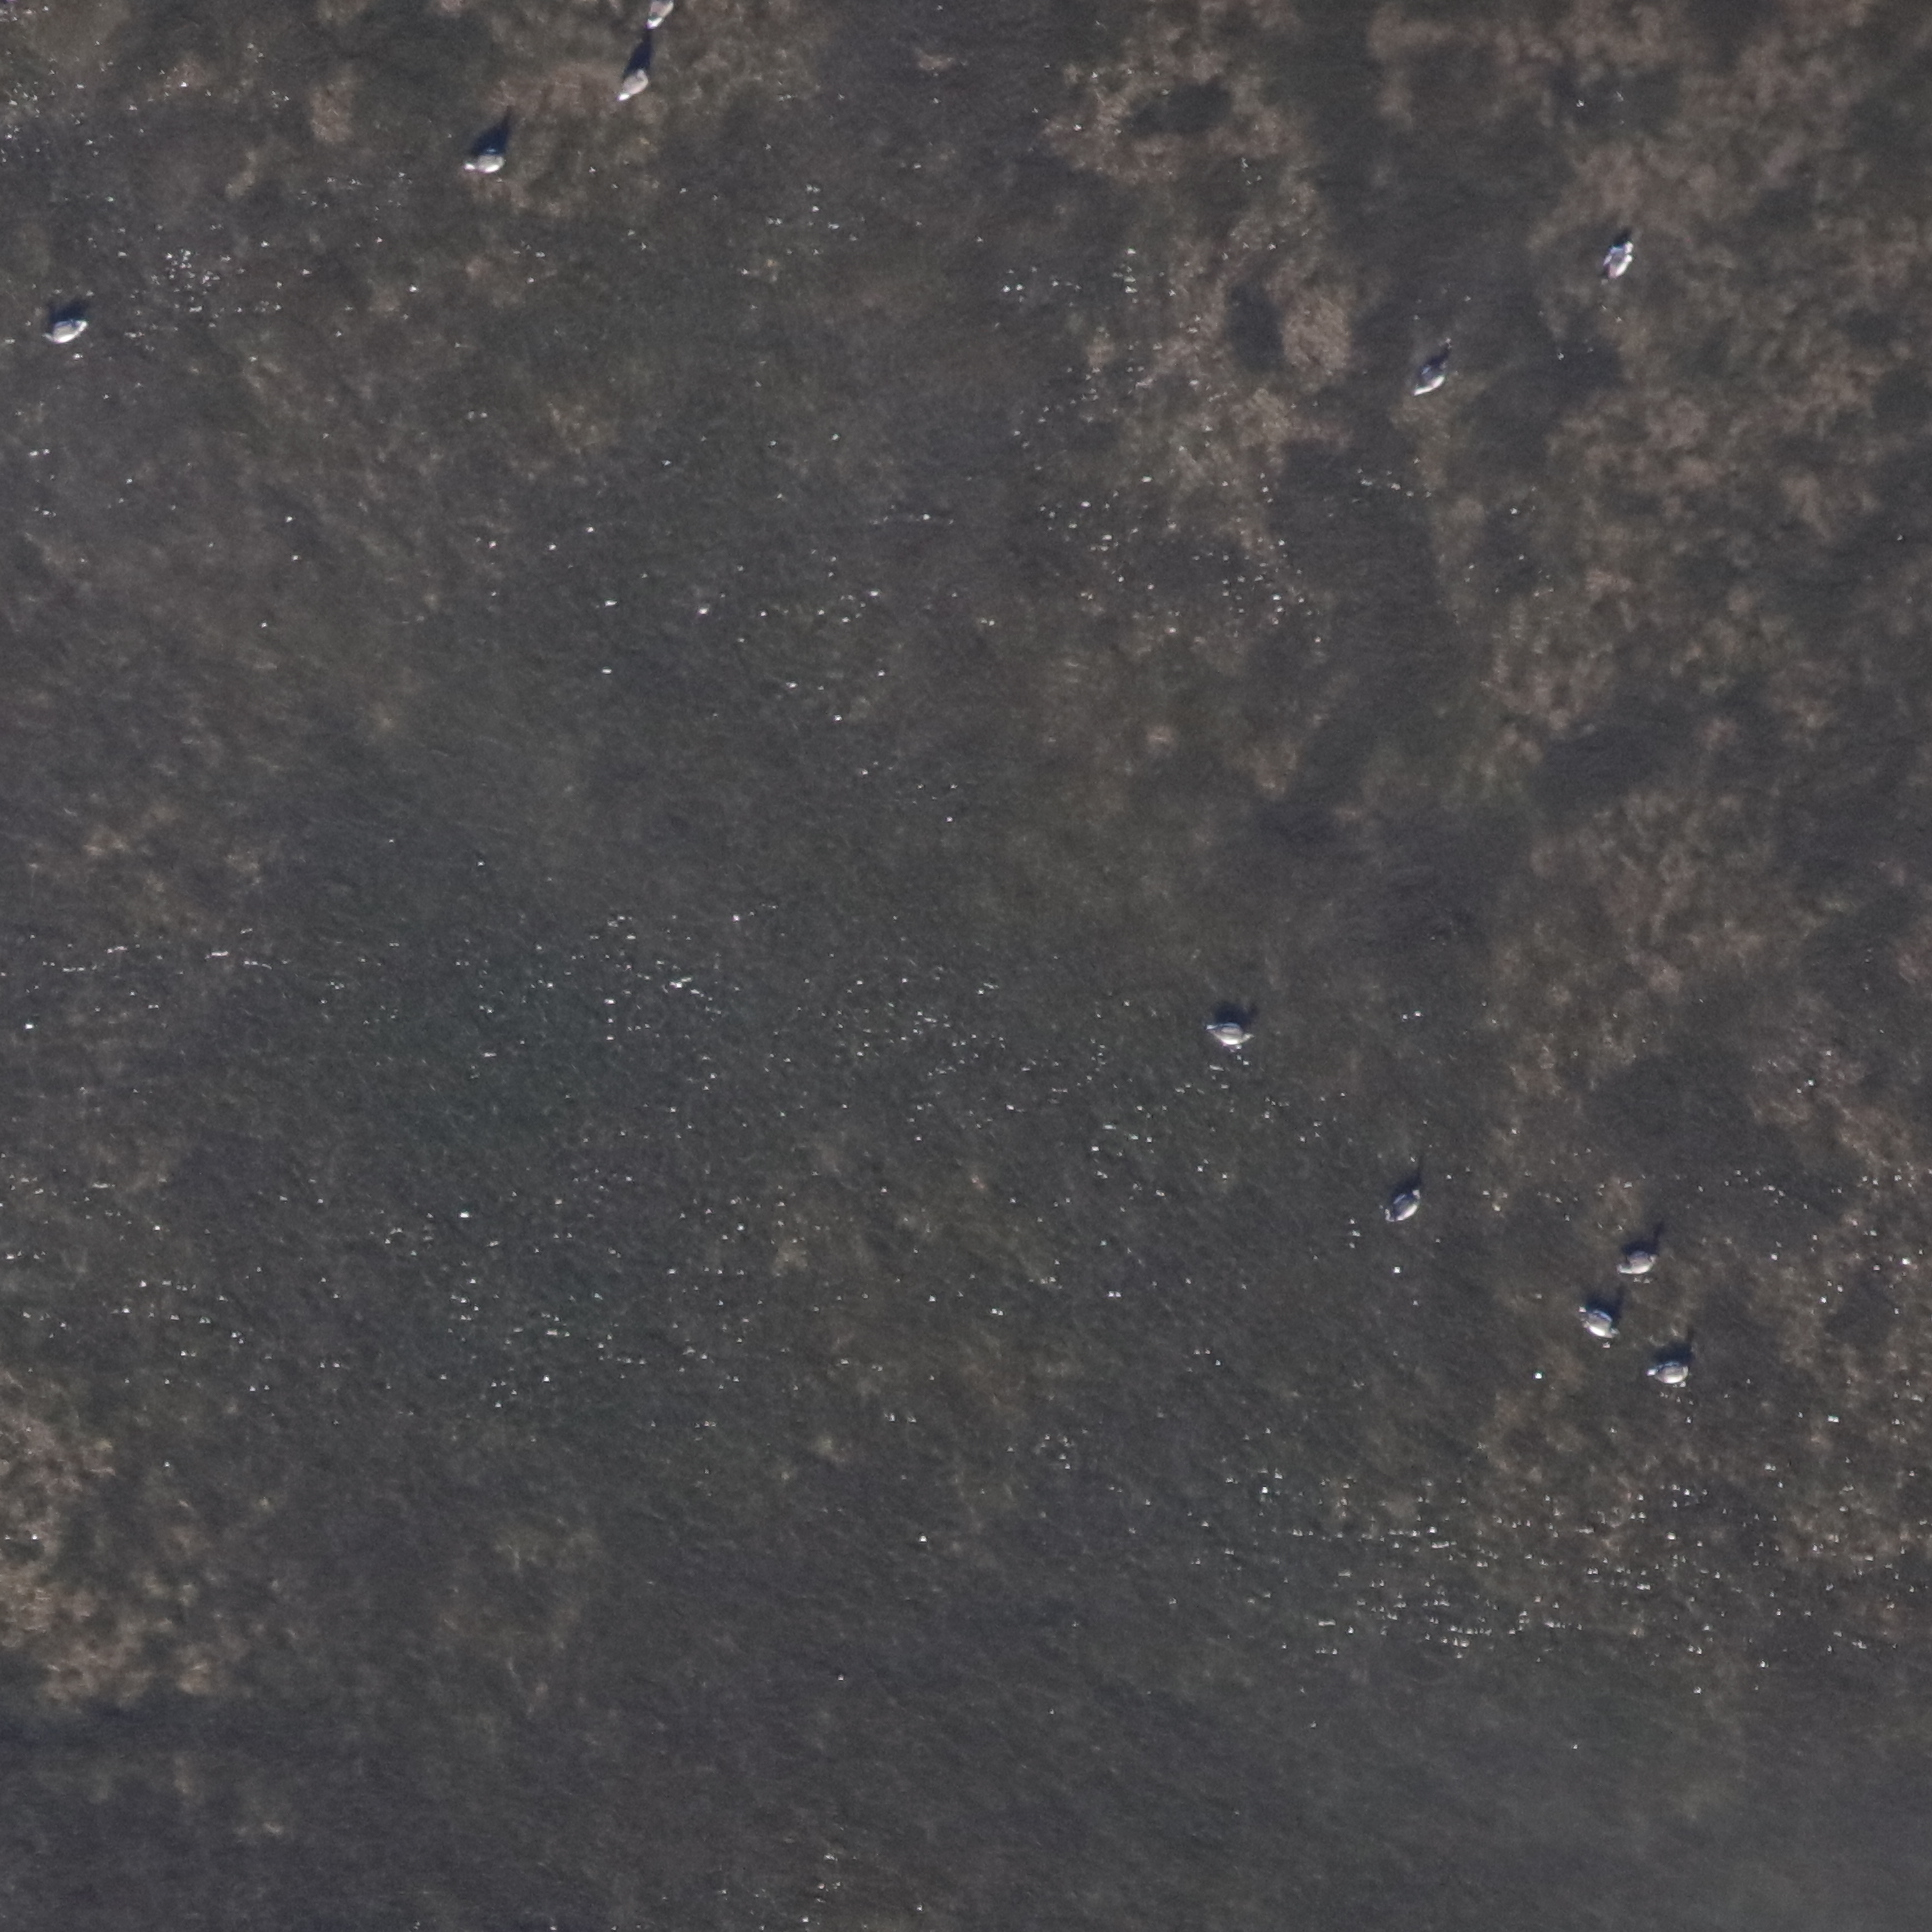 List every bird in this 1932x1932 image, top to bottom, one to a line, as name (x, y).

brant (659, 4)
brant (633, 79)
brant (486, 162)
brant (1614, 263)
brant (61, 329)
brant (1430, 378)
brant (1228, 1034)
brant (1403, 1205)
brant (1636, 1260)
brant (1599, 1324)
brant (1669, 1372)